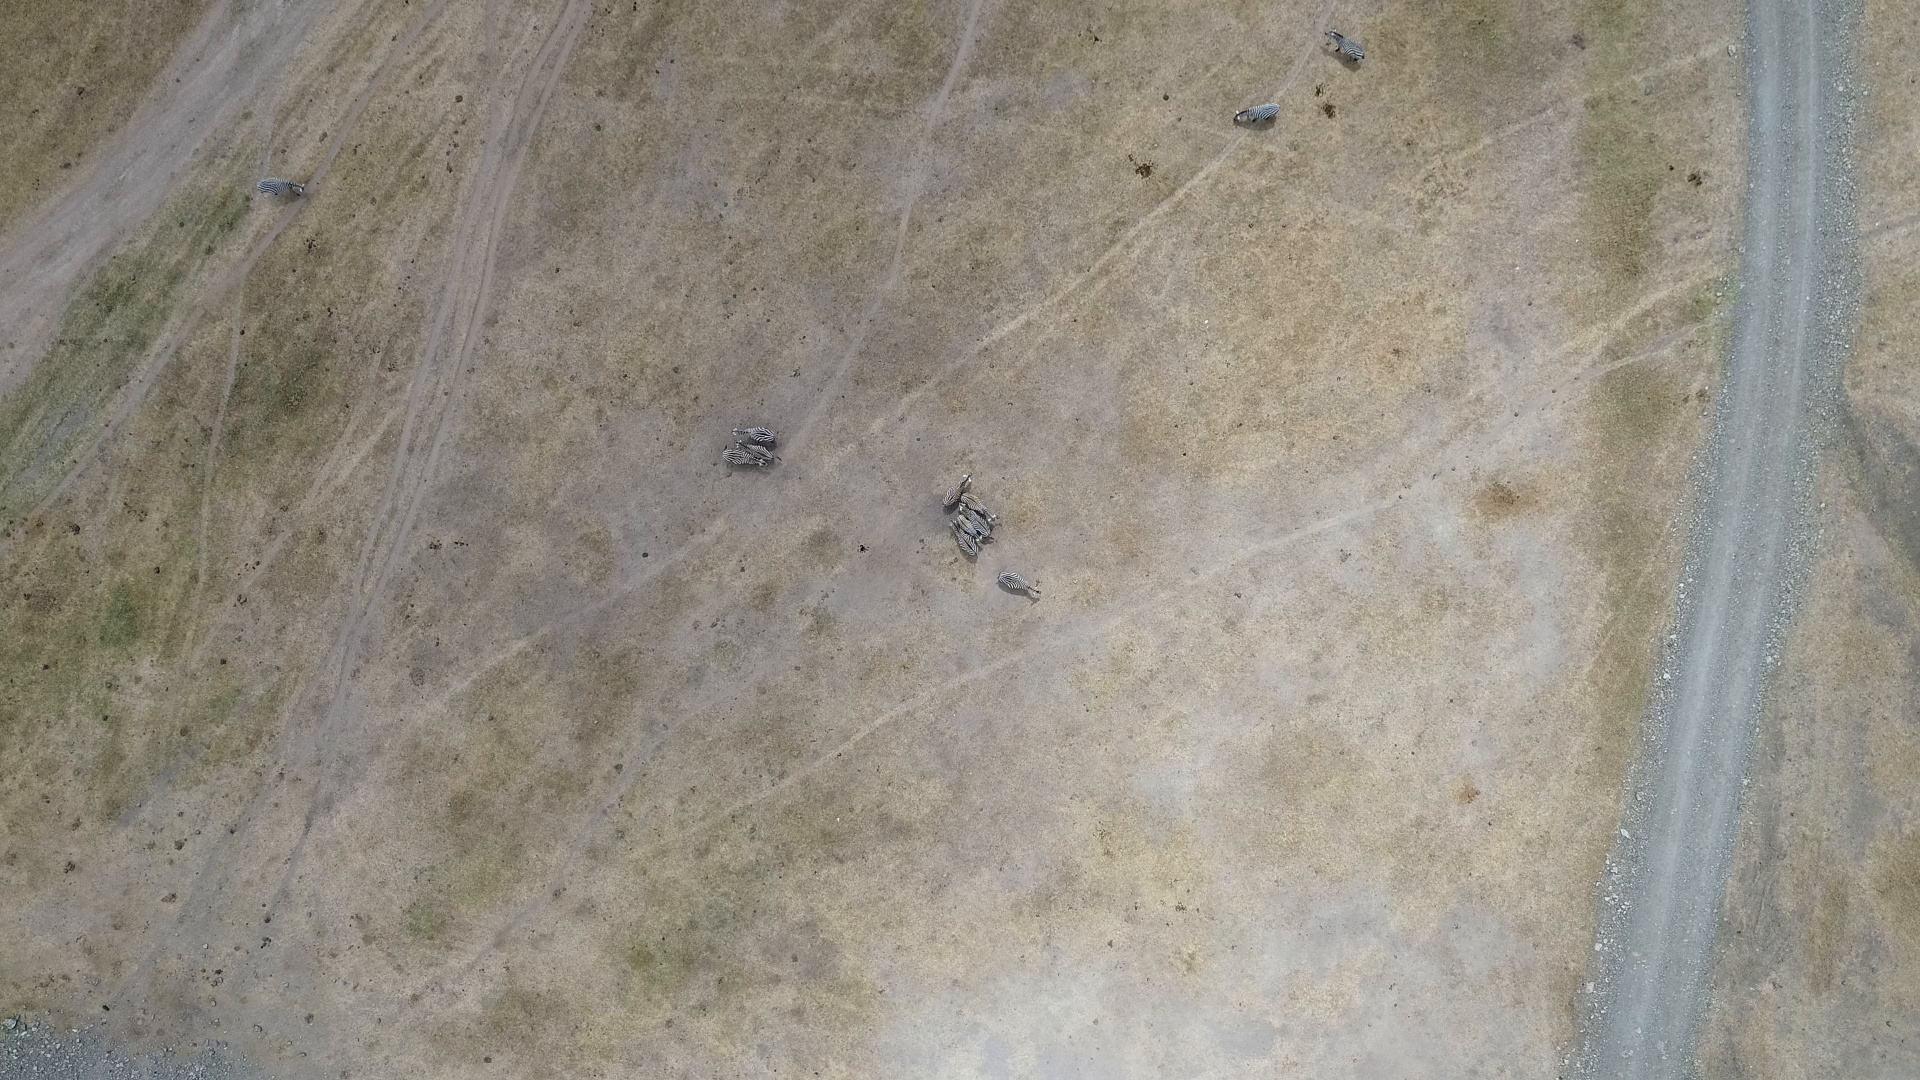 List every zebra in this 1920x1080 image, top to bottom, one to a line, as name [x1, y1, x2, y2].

zebra [1326, 29, 1364, 61]
zebra [1234, 102, 1279, 120]
zebra [257, 178, 307, 197]
zebra [733, 425, 772, 441]
zebra [737, 443, 775, 460]
zebra [721, 450, 769, 466]
zebra [942, 473, 972, 506]
zebra [961, 493, 996, 522]
zebra [959, 503, 991, 537]
zebra [957, 515, 983, 542]
zebra [949, 518, 978, 556]
zebra [998, 570, 1036, 593]